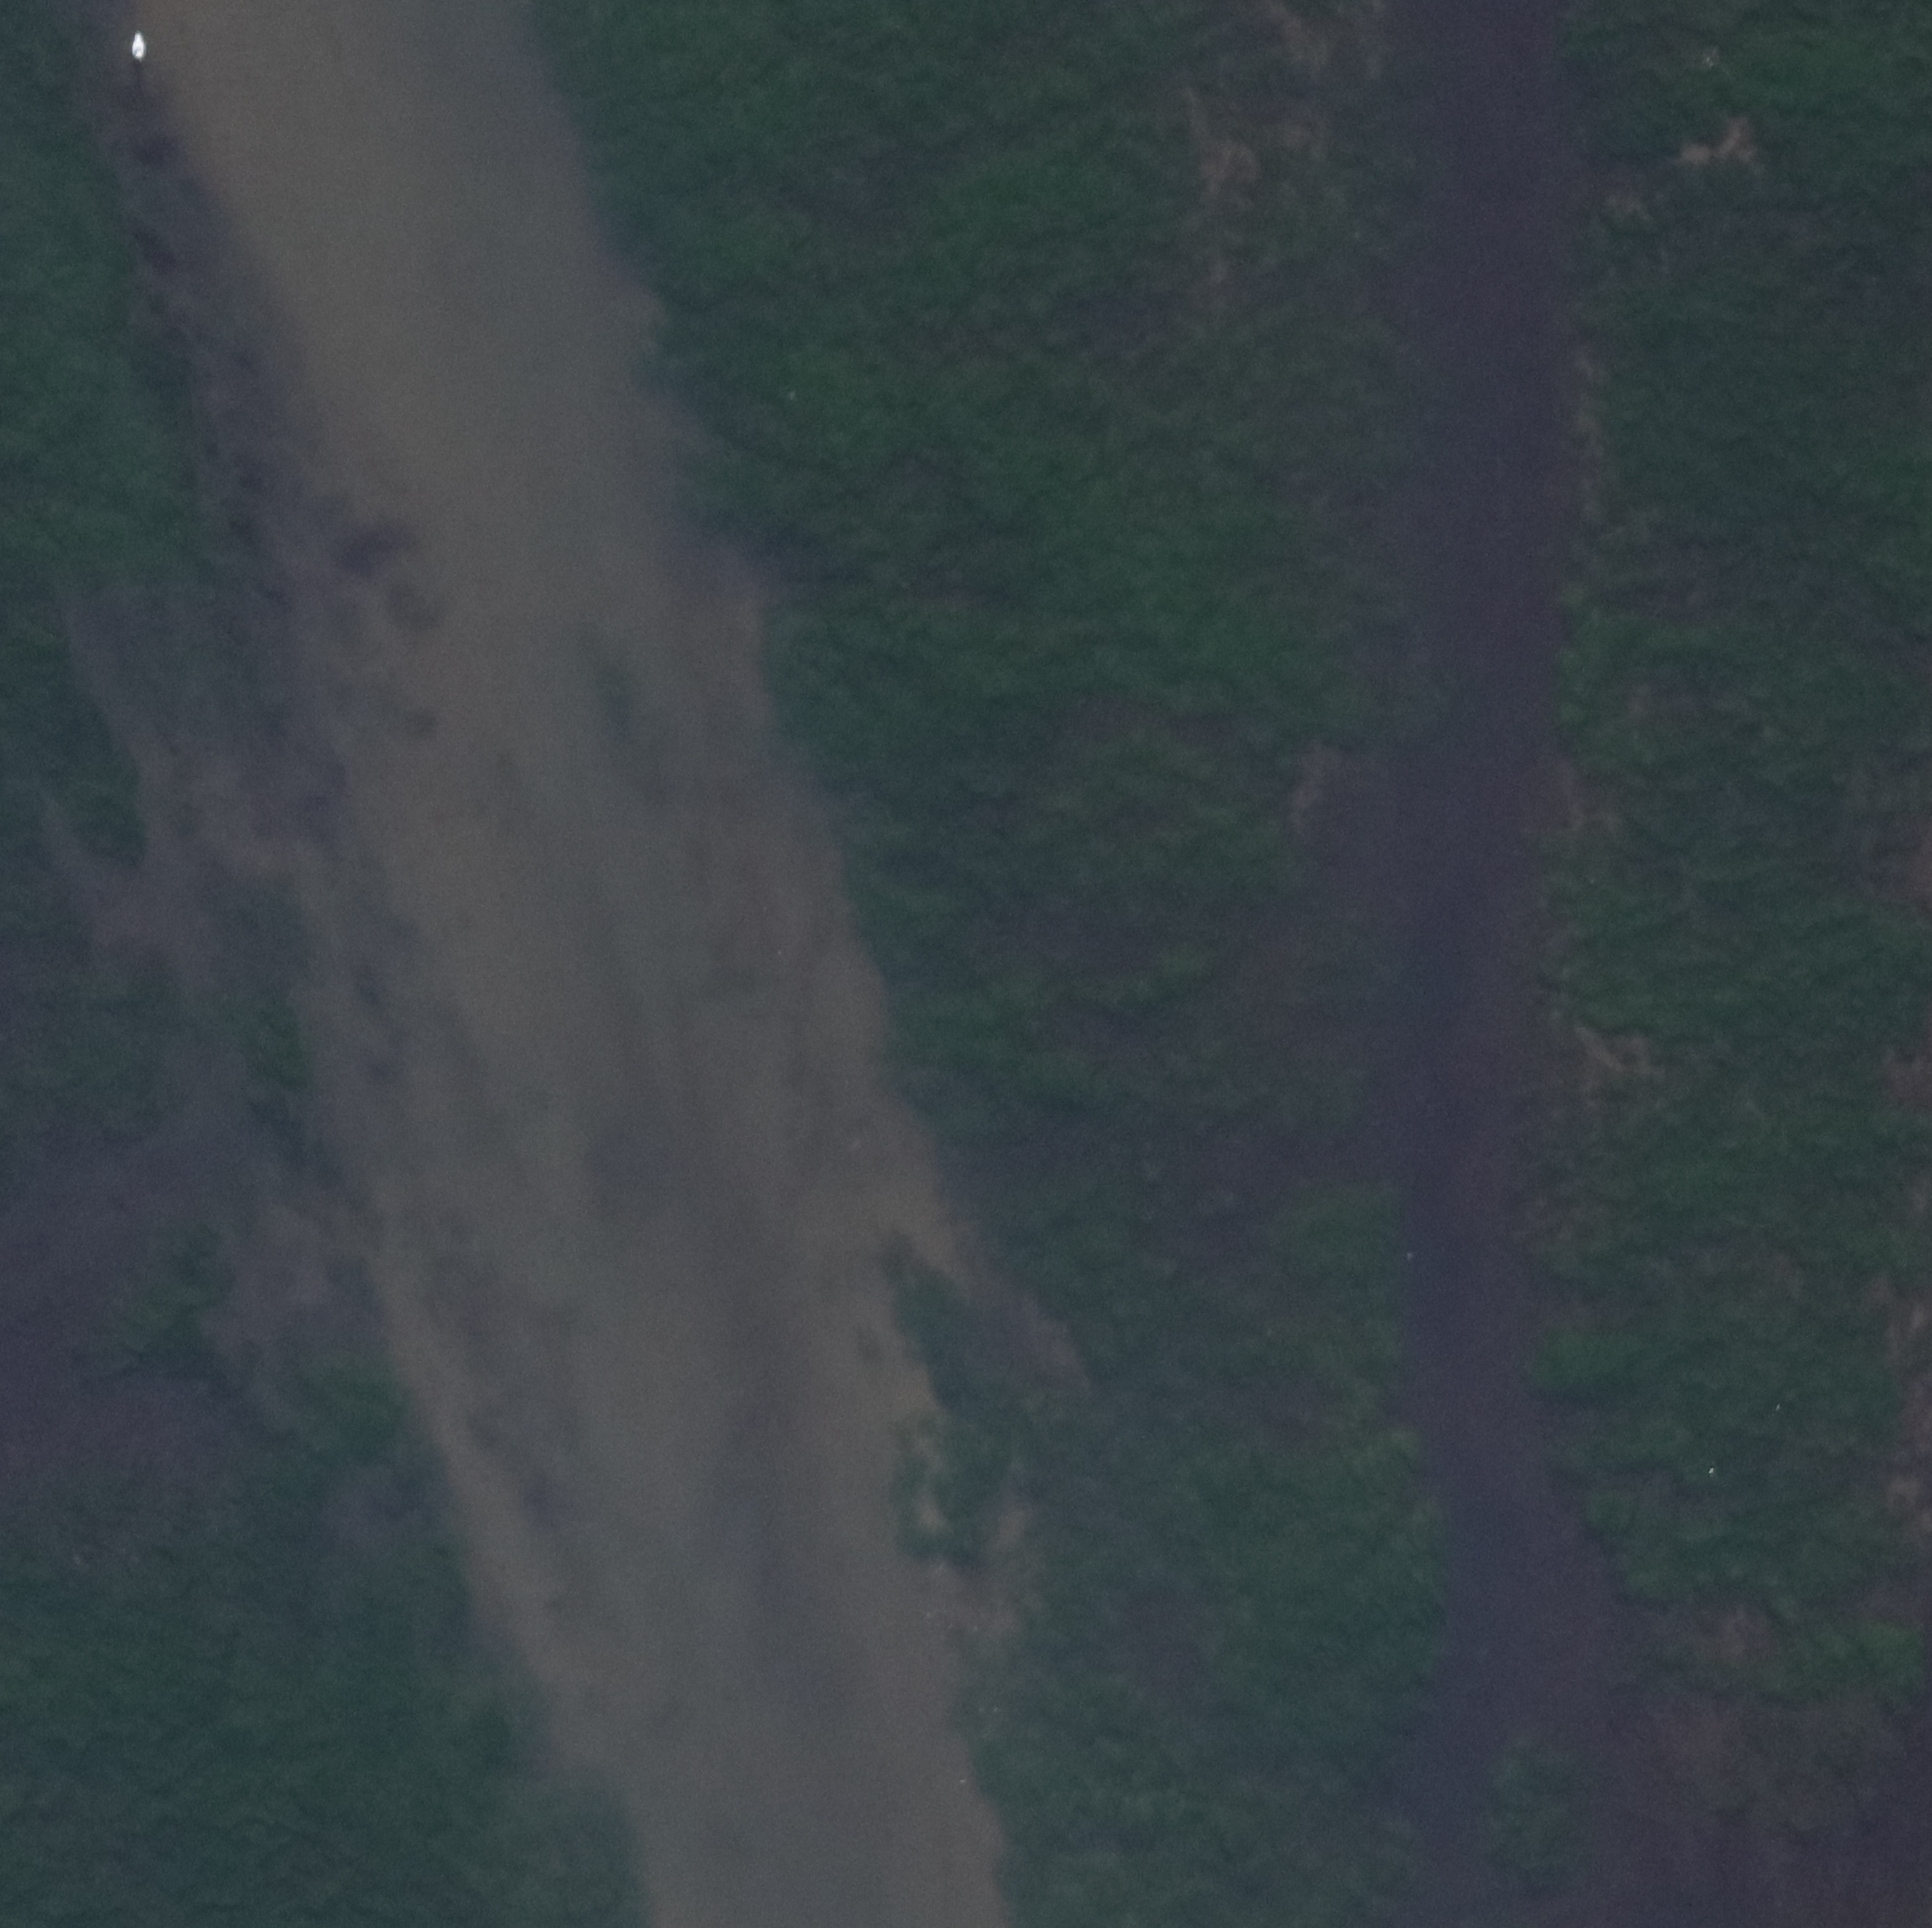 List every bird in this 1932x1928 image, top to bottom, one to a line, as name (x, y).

gull (139, 46)